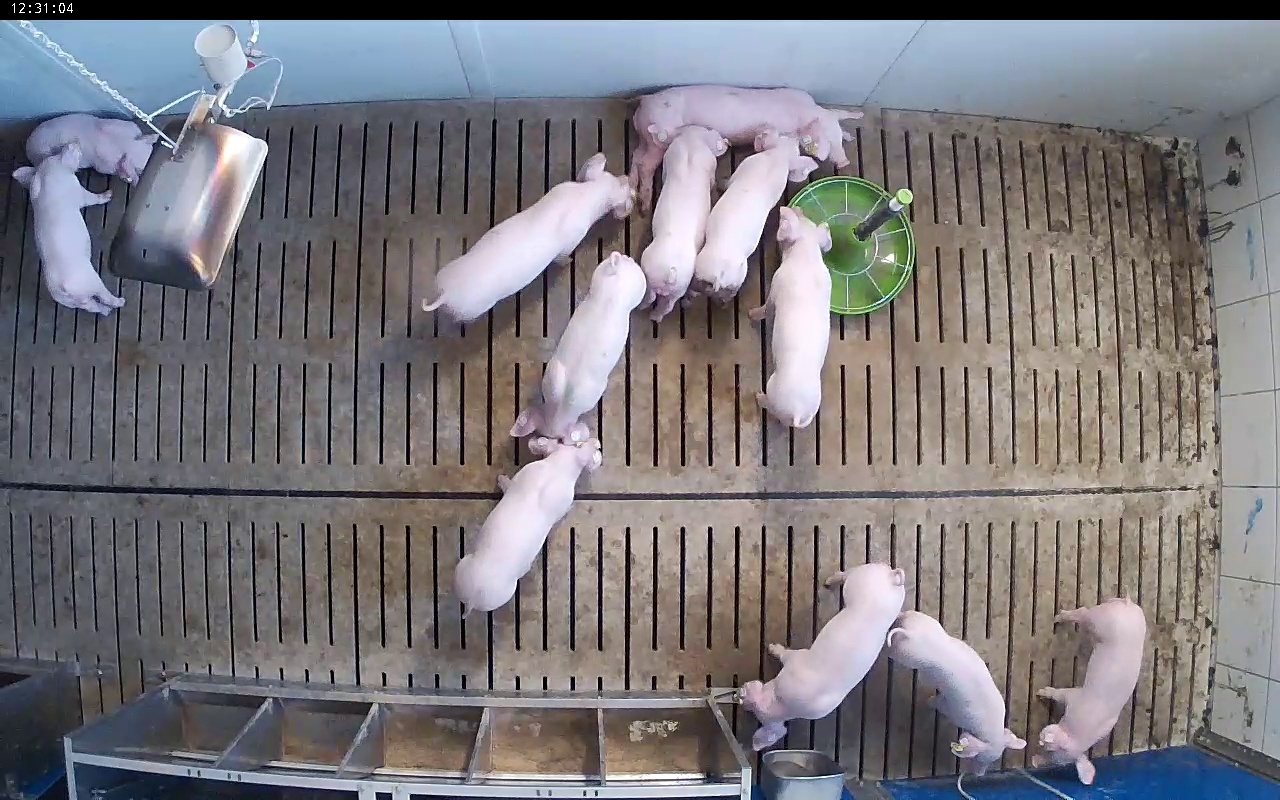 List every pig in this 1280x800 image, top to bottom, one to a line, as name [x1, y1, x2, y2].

pig [626, 85, 861, 219]
pig [25, 111, 159, 185]
pig [632, 124, 731, 323]
pig [682, 124, 820, 310]
pig [11, 140, 127, 316]
pig [417, 151, 636, 321]
pig [746, 205, 836, 431]
pig [507, 249, 649, 447]
pig [453, 435, 602, 619]
pig [733, 562, 908, 755]
pig [1029, 583, 1149, 785]
pig [887, 610, 1024, 780]